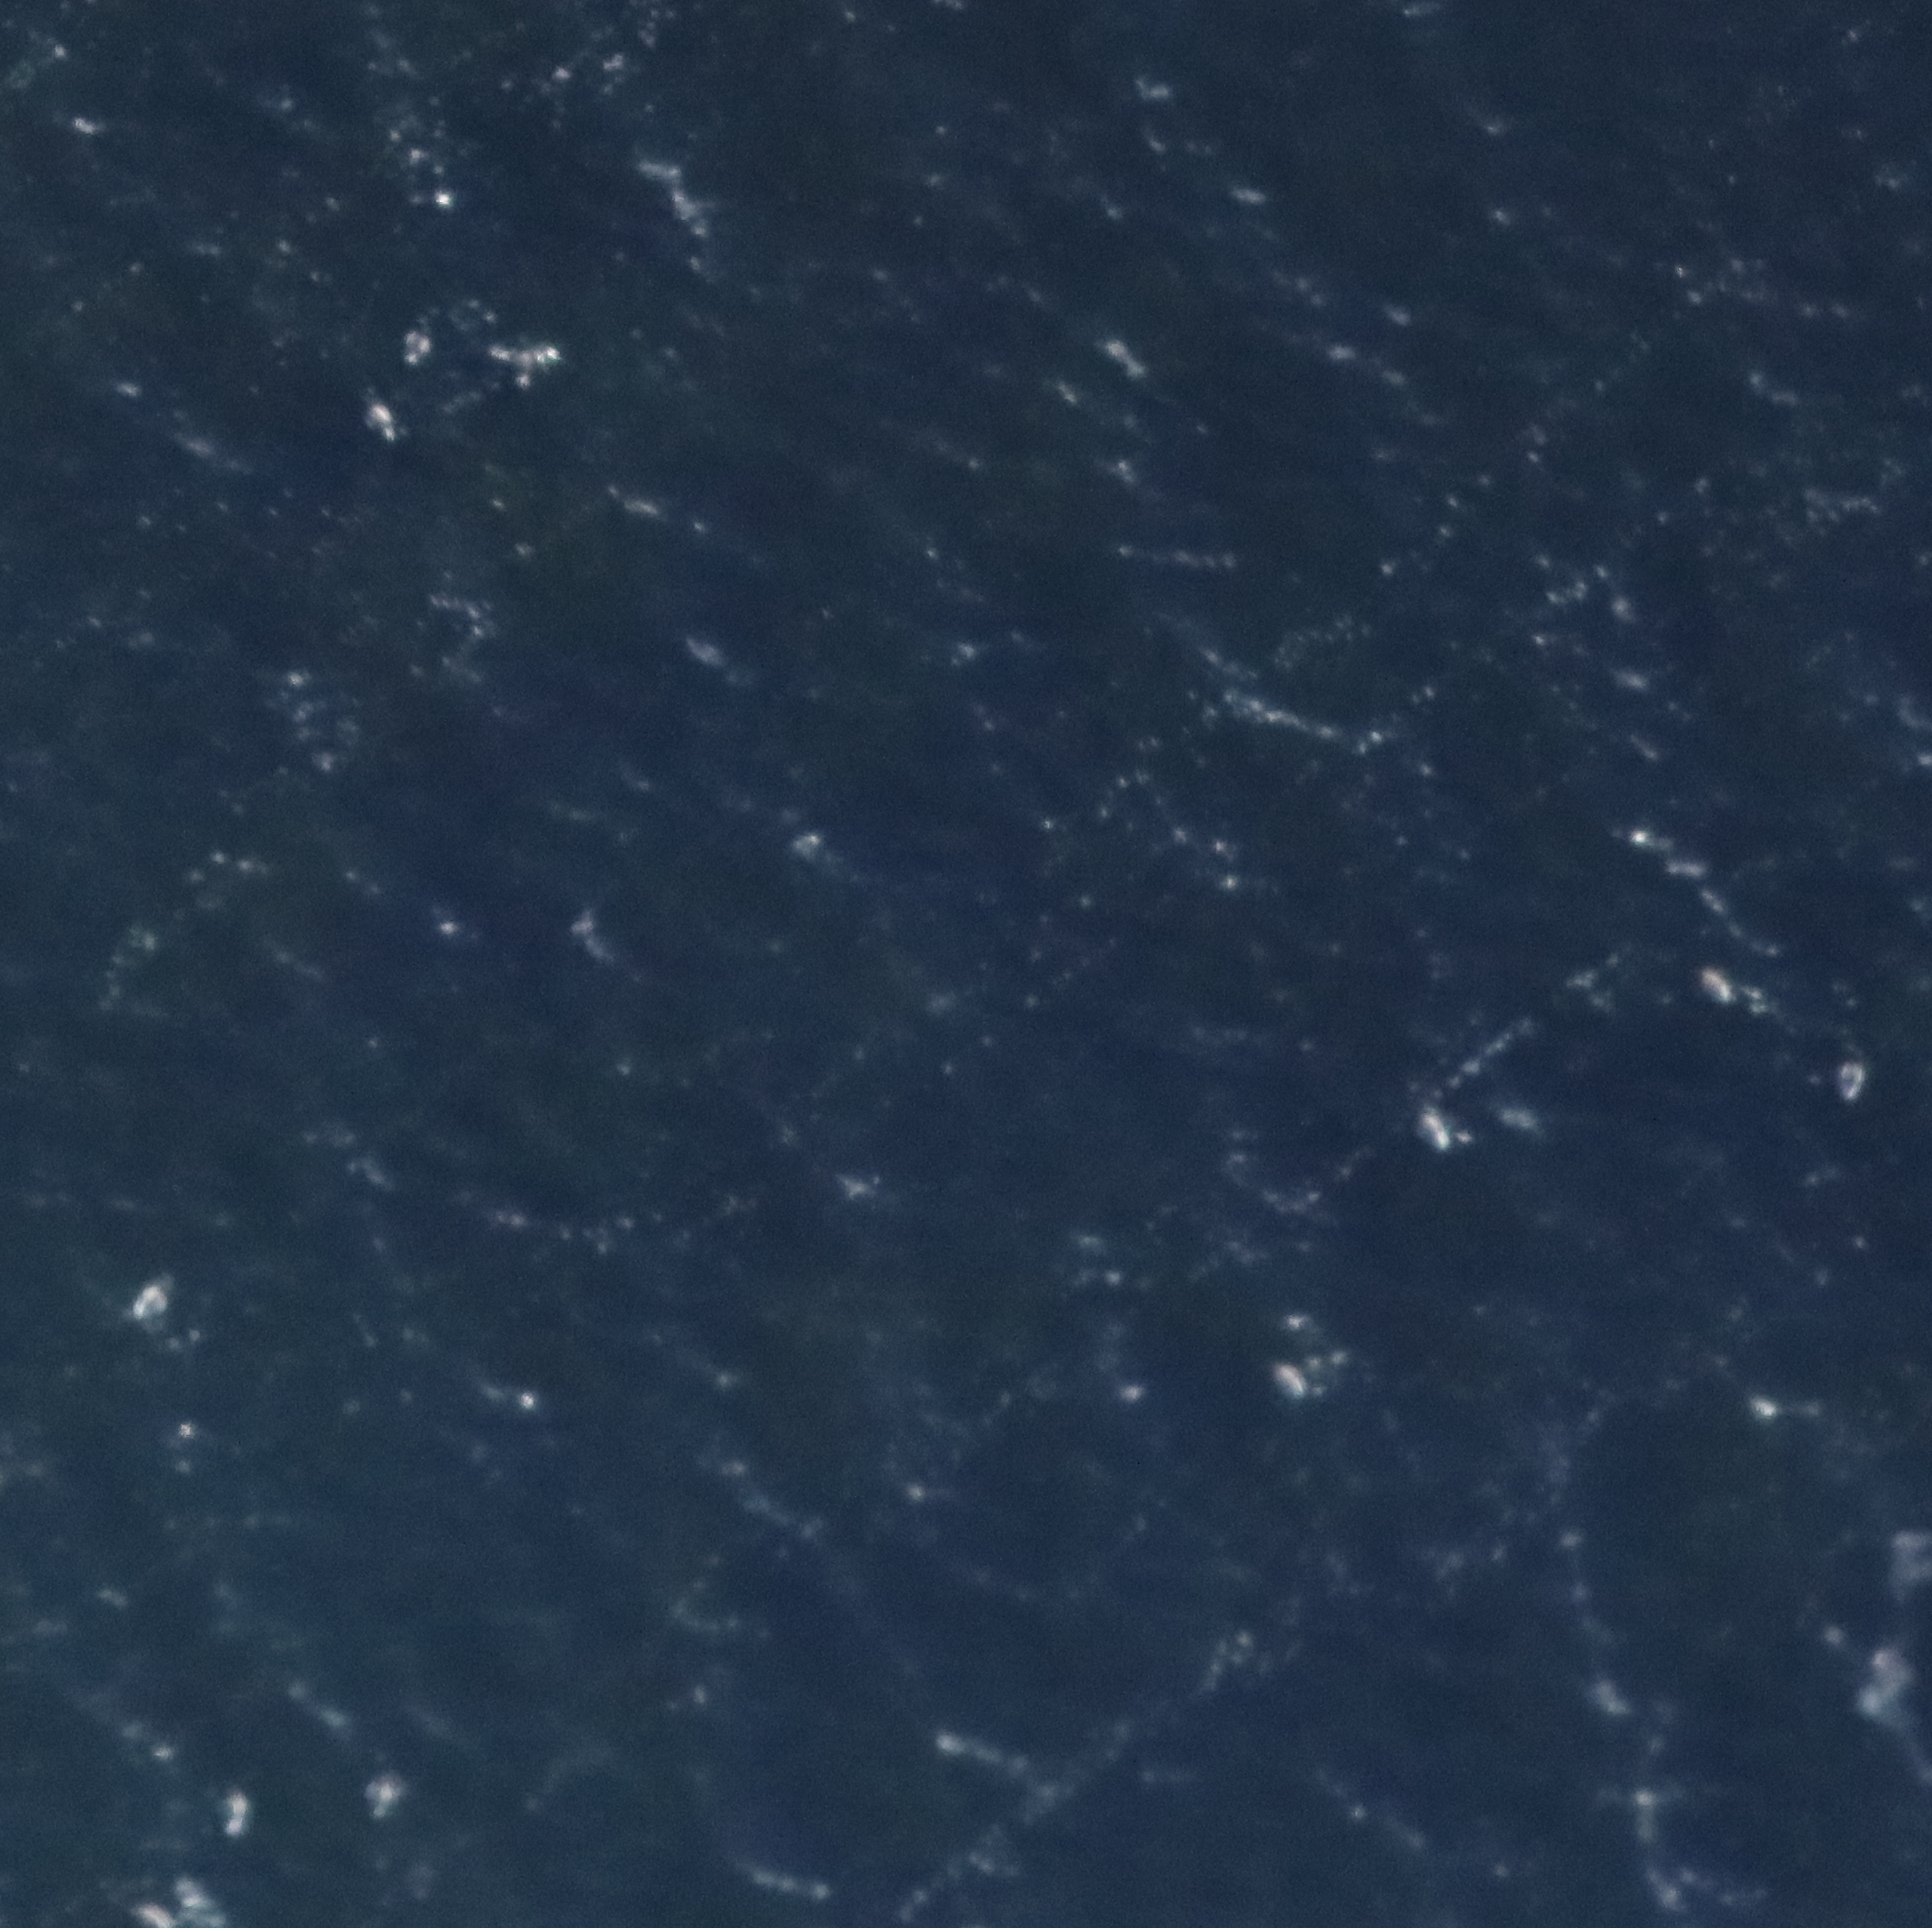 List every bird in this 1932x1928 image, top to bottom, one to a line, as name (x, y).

brant (420, 346)
brant (524, 367)
brant (382, 420)
brant (1714, 988)
brant (1849, 1080)
brant (1431, 1131)
brant (151, 1302)
brant (1289, 1380)
brant (379, 1795)
brant (227, 1811)